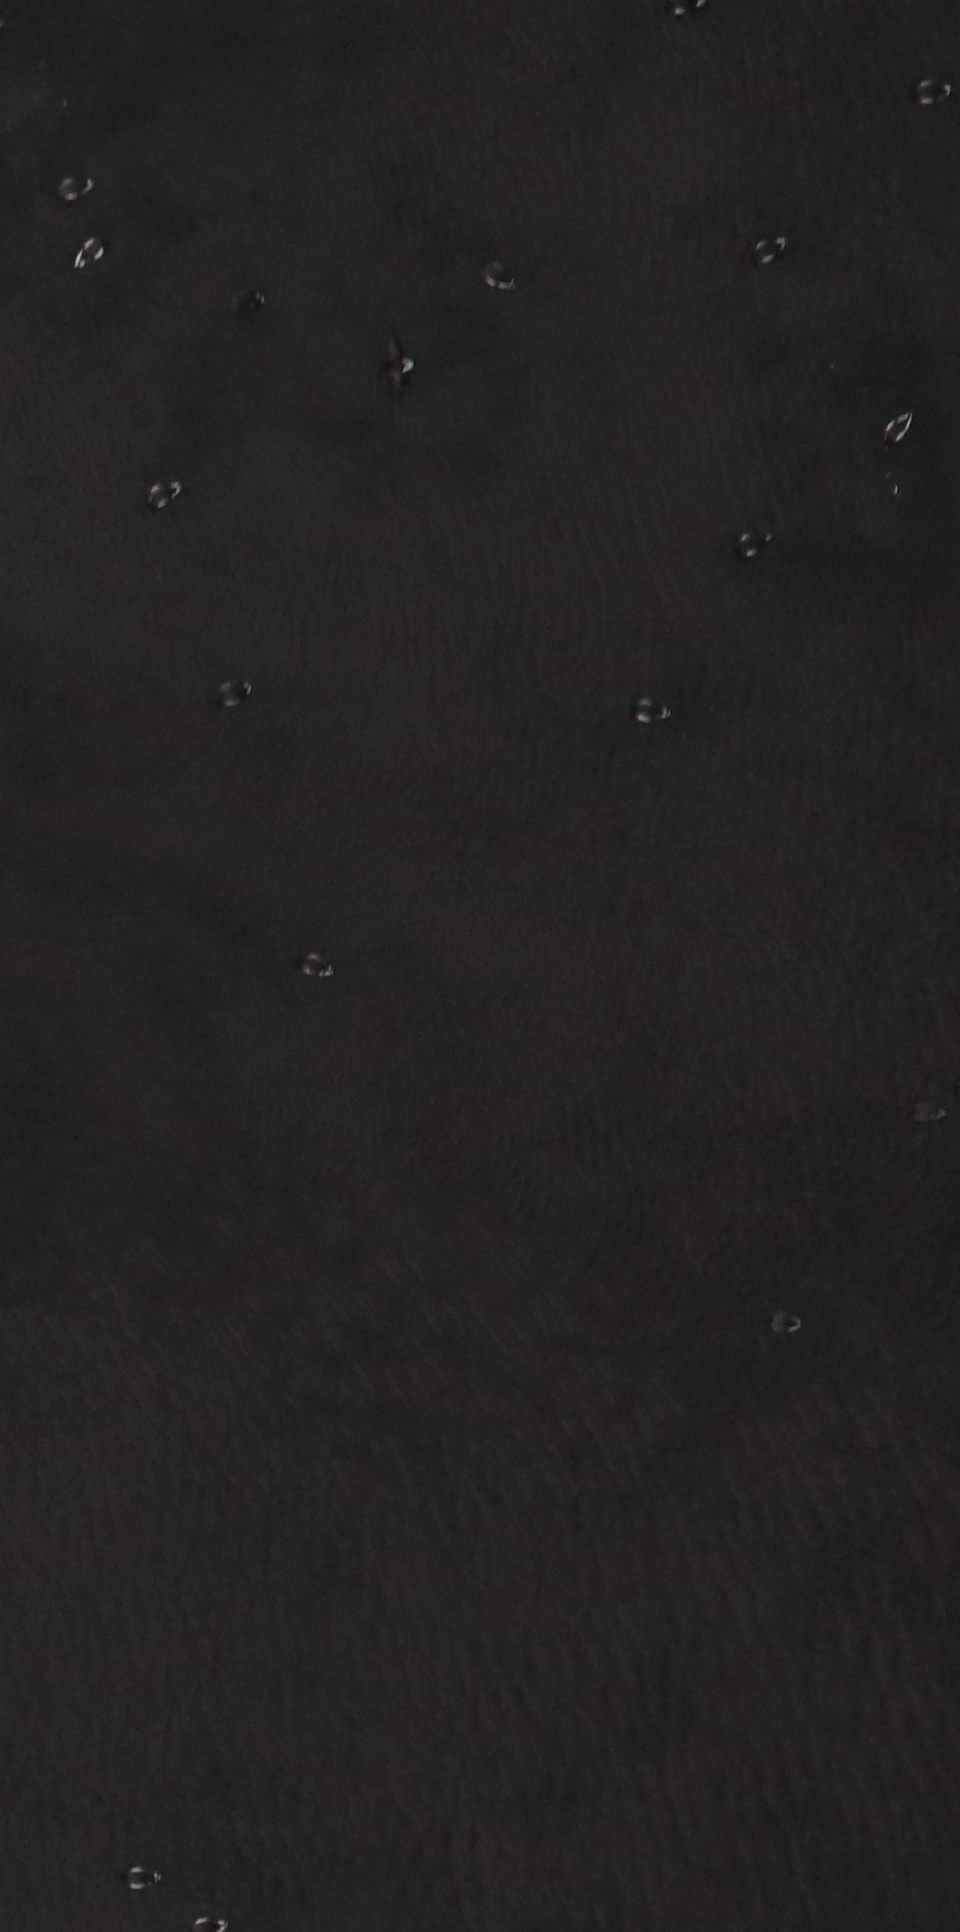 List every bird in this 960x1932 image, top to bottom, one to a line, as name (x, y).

brant (683, 4)
brant (928, 91)
brant (73, 188)
brant (768, 248)
brant (90, 252)
brant (498, 277)
brant (244, 305)
brant (397, 365)
brant (896, 435)
brant (165, 495)
brant (752, 548)
brant (231, 692)
brant (649, 708)
brant (314, 964)
brant (928, 1107)
brant (782, 1322)
brant (140, 1878)
brant (206, 1928)